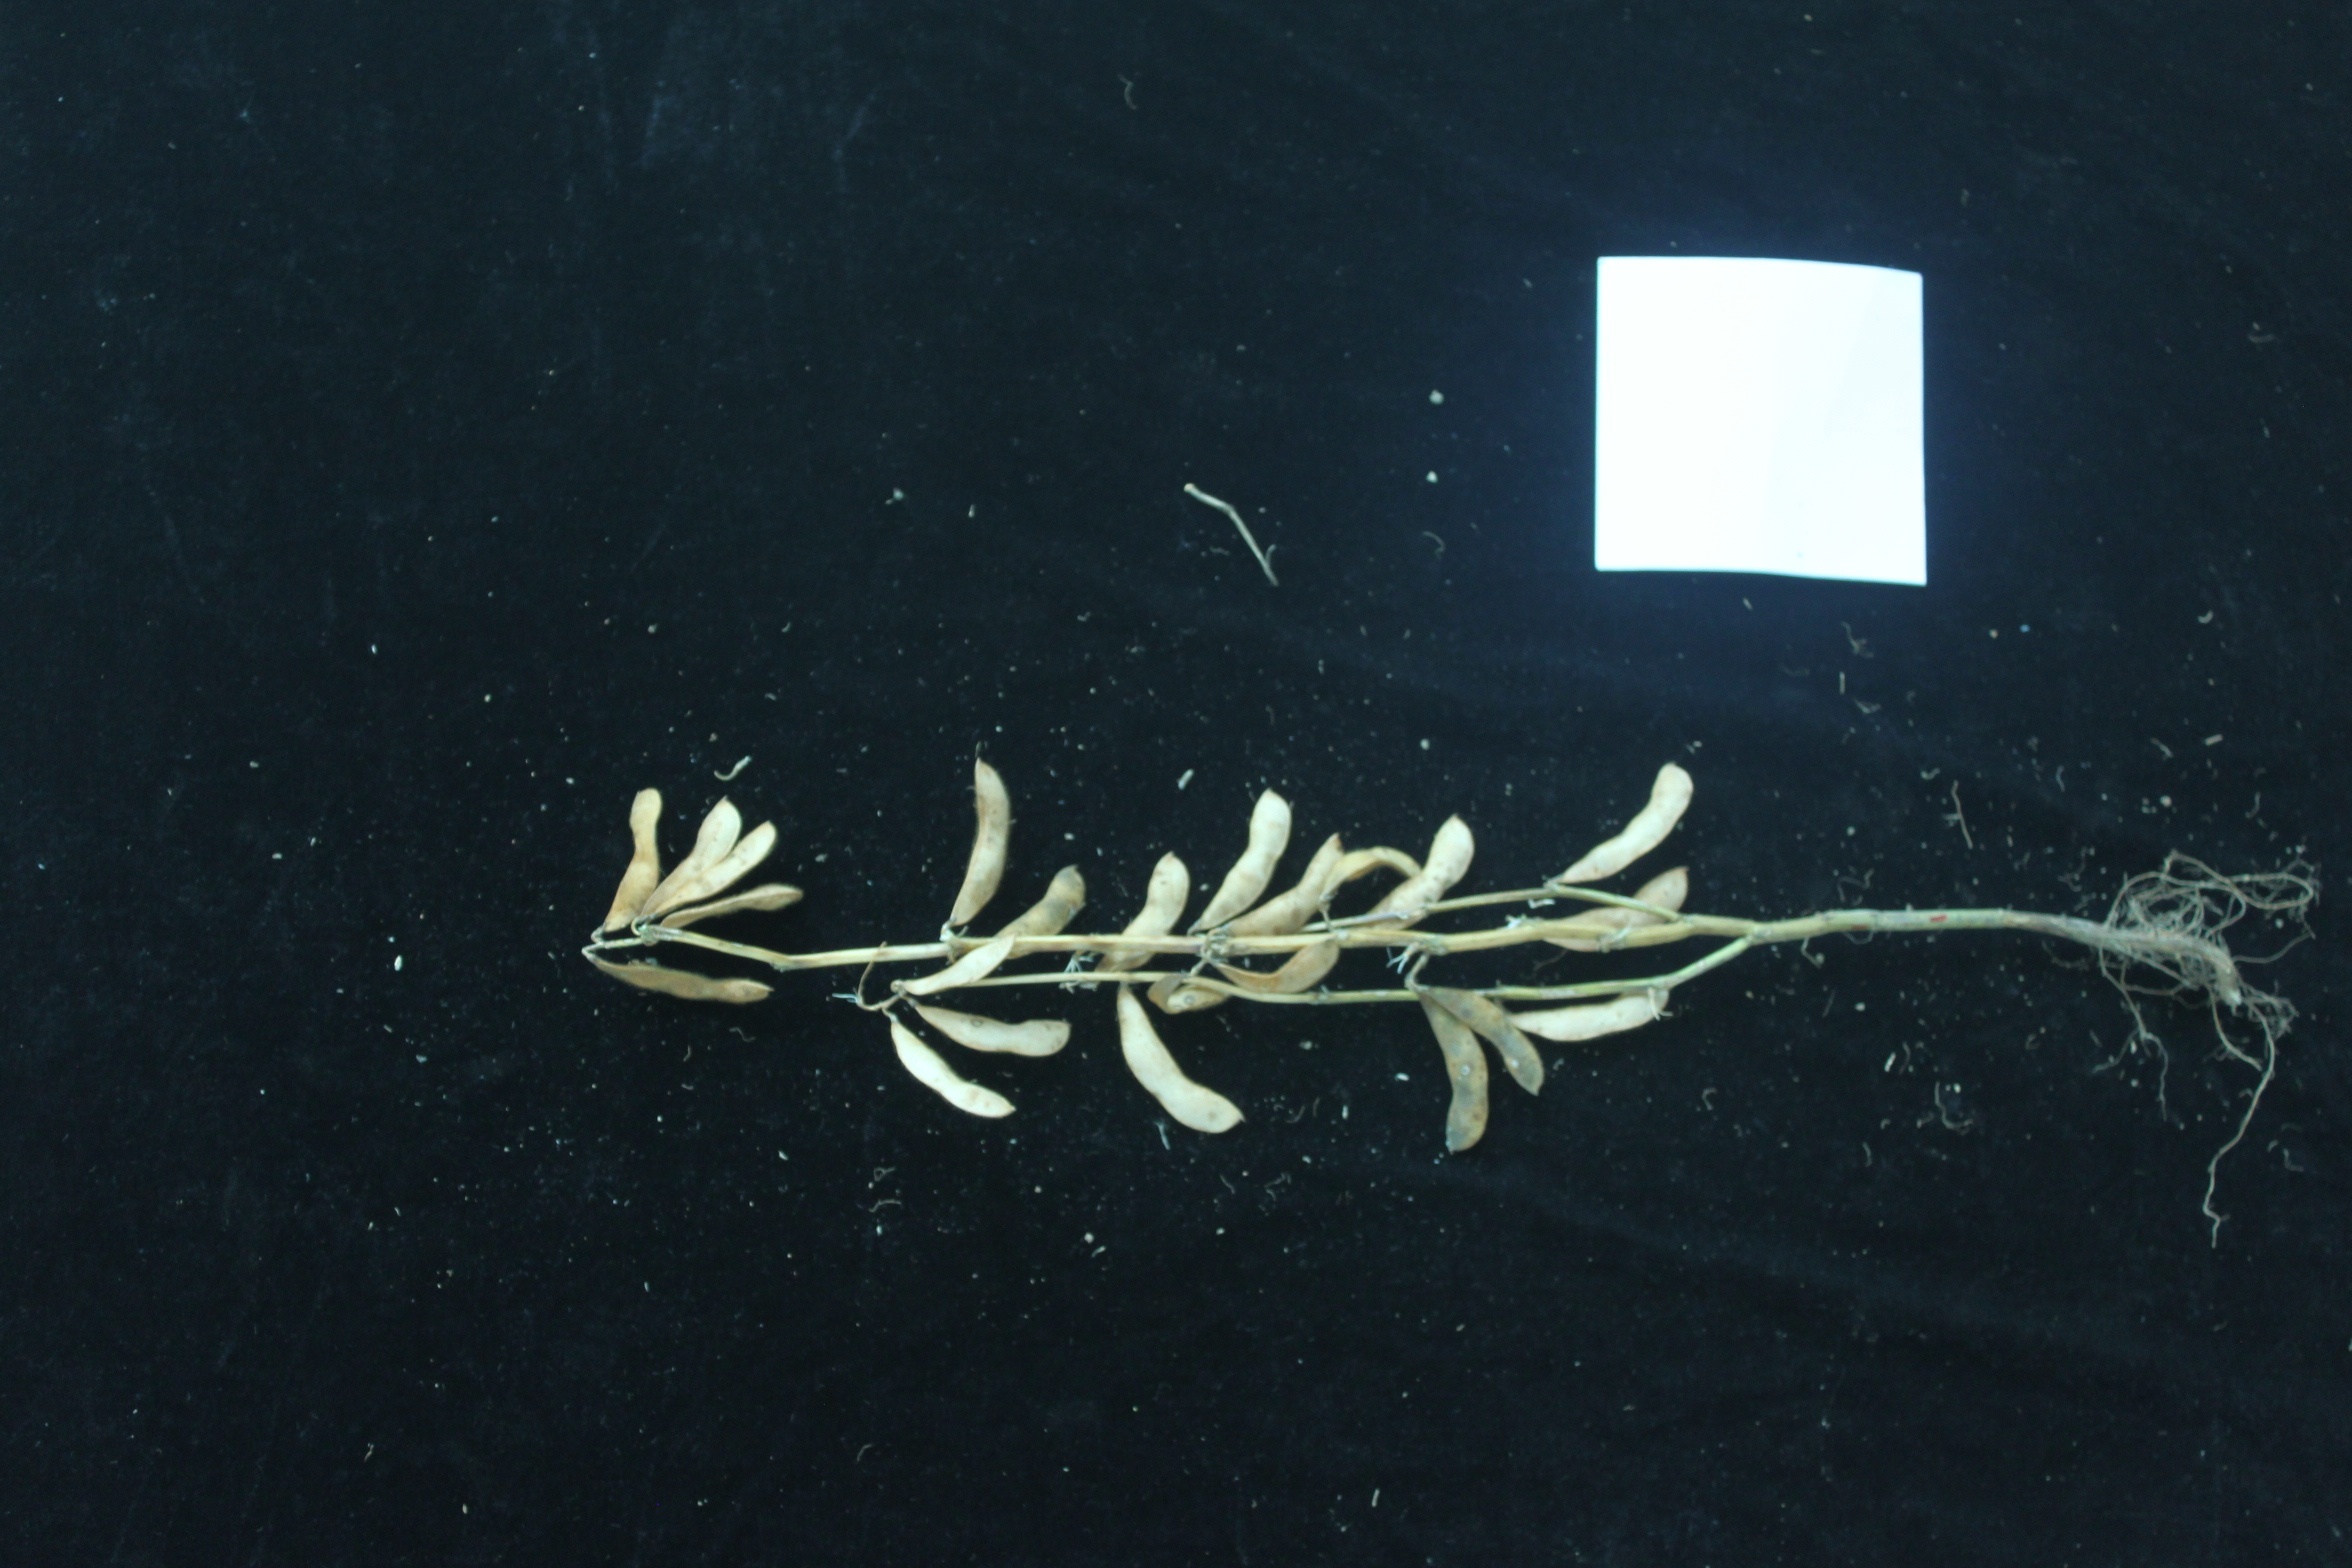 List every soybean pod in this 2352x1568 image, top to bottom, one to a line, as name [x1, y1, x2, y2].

soybean pod [948, 757, 1010, 926]
soybean pod [1547, 760, 1694, 884]
soybean pod [1185, 785, 1291, 934]
soybean pod [592, 788, 662, 936]
soybean pod [630, 796, 742, 926]
soybean pod [1366, 814, 1473, 915]
soybean pod [642, 820, 777, 922]
soybean pod [1205, 833, 1344, 937]
soybean pod [1321, 848, 1424, 913]
soybean pod [1093, 852, 1189, 973]
soybean pod [995, 865, 1085, 938]
soybean pod [1542, 867, 1692, 927]
soybean pod [658, 884, 803, 928]
soybean pod [890, 935, 1014, 995]
soybean pod [1206, 936, 1339, 994]
soybean pod [581, 948, 774, 1004]
soybean pod [1147, 977, 1233, 1014]
soybean pod [1115, 982, 1246, 1134]
soybean pod [1415, 987, 1543, 1098]
soybean pod [1509, 987, 1669, 1042]
soybean pod [905, 996, 1069, 1057]
soybean pod [1419, 996, 1488, 1154]
soybean pod [885, 1014, 1017, 1118]